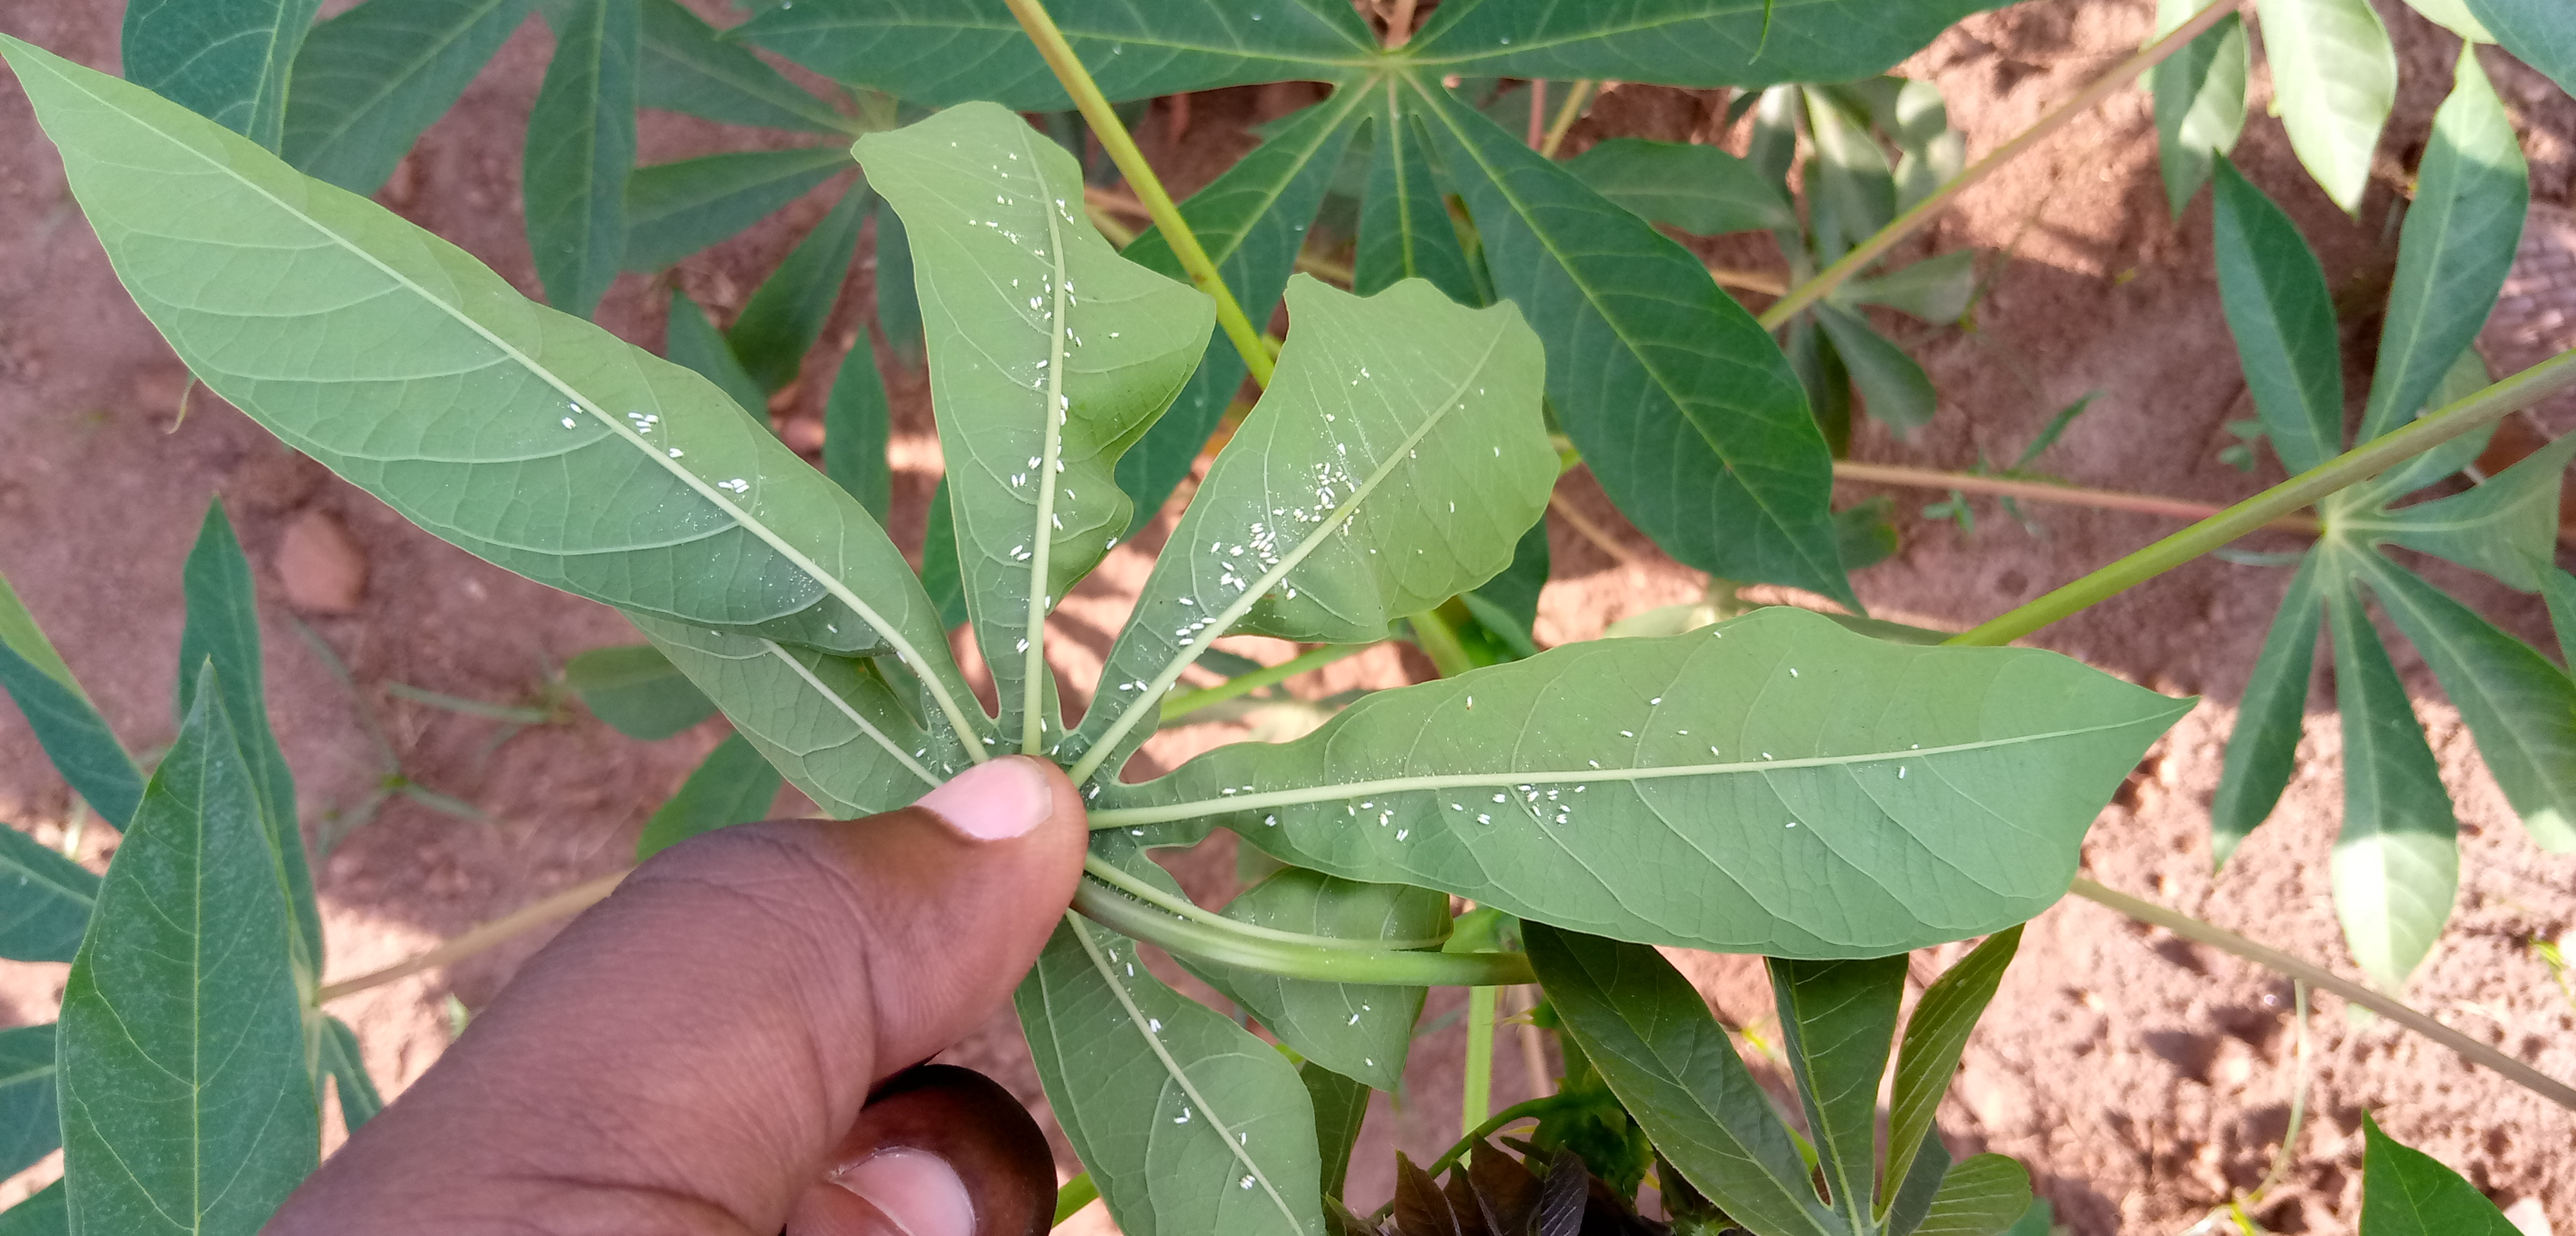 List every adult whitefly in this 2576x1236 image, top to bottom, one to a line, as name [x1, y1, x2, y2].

whitefly [1007, 196, 1015, 209]
whitefly [1054, 198, 1067, 209]
whitefly [1066, 214, 1079, 227]
whitefly [967, 218, 978, 228]
whitefly [983, 218, 999, 230]
whitefly [1010, 275, 1024, 292]
whitefly [1062, 278, 1077, 294]
whitefly [1043, 283, 1052, 295]
whitefly [1036, 294, 1045, 309]
whitefly [1066, 294, 1079, 308]
whitefly [1027, 295, 1037, 312]
whitefly [1043, 310, 1052, 324]
whitefly [1065, 325, 1074, 342]
whitefly [1107, 330, 1121, 342]
whitefly [1074, 335, 1083, 348]
whitefly [1061, 351, 1073, 360]
whitefly [1034, 358, 1050, 371]
whitefly [1030, 377, 1046, 389]
whitefly [1059, 392, 1070, 411]
whitefly [567, 402, 584, 416]
whitefly [1060, 408, 1068, 426]
whitefly [627, 411, 644, 420]
whitefly [646, 414, 661, 419]
whitefly [565, 417, 578, 429]
whitefly [644, 418, 659, 424]
whitefly [561, 419, 573, 431]
whitefly [635, 420, 652, 428]
whitefly [638, 428, 653, 435]
whitefly [1057, 434, 1065, 446]
whitefly [1335, 442, 1349, 457]
whitefly [1492, 444, 1502, 460]
whitefly [1057, 445, 1064, 458]
whitefly [668, 447, 682, 453]
whitefly [668, 453, 687, 459]
whitefly [1027, 454, 1036, 468]
whitefly [1029, 455, 1042, 472]
whitefly [1056, 459, 1068, 474]
whitefly [1323, 460, 1333, 475]
whitefly [1010, 472, 1018, 489]
whitefly [1018, 472, 1027, 487]
whitefly [1317, 472, 1328, 480]
whitefly [730, 476, 750, 488]
whitefly [729, 477, 748, 487]
whitefly [1320, 478, 1331, 486]
whitefly [717, 480, 733, 491]
whitefly [1346, 481, 1356, 494]
whitefly [734, 483, 752, 496]
whitefly [1323, 485, 1336, 498]
whitefly [1314, 486, 1322, 496]
whitefly [1065, 487, 1079, 503]
whitefly [1447, 498, 1457, 516]
whitefly [1312, 503, 1325, 511]
whitefly [1269, 506, 1286, 518]
whitefly [1052, 510, 1057, 529]
whitefly [1300, 513, 1309, 524]
whitefly [1310, 513, 1321, 523]
whitefly [1057, 519, 1065, 532]
whitefly [1341, 520, 1351, 539]
whitefly [1249, 521, 1264, 530]
whitefly [1251, 526, 1265, 534]
whitefly [1266, 530, 1276, 543]
whitefly [1255, 530, 1267, 541]
whitefly [1103, 536, 1121, 553]
whitefly [1249, 539, 1262, 549]
whitefly [1208, 539, 1222, 556]
whitefly [1256, 540, 1267, 551]
whitefly [1264, 541, 1274, 552]
whitefly [1009, 543, 1024, 557]
whitefly [1229, 544, 1243, 554]
whitefly [1231, 548, 1245, 559]
whitefly [1015, 551, 1033, 564]
whitefly [1256, 551, 1273, 559]
whitefly [1264, 557, 1281, 565]
whitefly [1219, 560, 1235, 572]
whitefly [1255, 561, 1269, 574]
whitefly [1221, 571, 1231, 583]
whitefly [1220, 576, 1235, 588]
whitefly [1280, 576, 1291, 589]
whitefly [1238, 577, 1247, 588]
whitefly [1234, 578, 1245, 593]
whitefly [1284, 588, 1300, 604]
whitefly [1285, 588, 1298, 603]
whitefly [1043, 594, 1054, 613]
whitefly [1176, 595, 1195, 607]
whitefly [1200, 615, 1218, 624]
whitefly [824, 621, 840, 637]
whitefly [1189, 623, 1207, 631]
whitefly [1173, 627, 1191, 637]
whitefly [710, 629, 725, 639]
whitefly [1712, 631, 1723, 641]
whitefly [1015, 637, 1026, 650]
whitefly [1175, 637, 1195, 647]
whitefly [1018, 641, 1030, 656]
whitefly [1788, 665, 1801, 680]
whitefly [1135, 679, 1150, 693]
whitefly [1116, 682, 1134, 692]
whitefly [1463, 694, 1475, 709]
whitefly [1647, 695, 1665, 706]
whitefly [1039, 716, 1050, 734]
whitefly [1617, 728, 1634, 739]
whitefly [1674, 728, 1689, 737]
whitefly [981, 735, 998, 747]
whitefly [1049, 742, 1061, 758]
whitefly [1909, 742, 1920, 750]
whitefly [1708, 745, 1721, 760]
whitefly [913, 745, 927, 761]
whitefly [1757, 749, 1773, 761]
whitefly [1587, 758, 1602, 770]
whitefly [941, 760, 954, 776]
whitefly [1895, 763, 1907, 782]
whitefly [1087, 783, 1102, 802]
whitefly [1240, 783, 1256, 793]
whitefly [1517, 784, 1534, 793]
whitefly [1572, 784, 1587, 794]
whitefly [1219, 786, 1237, 797]
whitefly [1526, 788, 1540, 803]
whitefly [1545, 788, 1560, 796]
whitefly [1492, 793, 1507, 798]
whitefly [1546, 795, 1559, 801]
whitefly [1490, 797, 1506, 803]
whitefly [1357, 800, 1375, 811]
whitefly [1450, 802, 1465, 813]
whitefly [1558, 802, 1573, 814]
whitefly [1346, 803, 1358, 818]
whitefly [1532, 803, 1542, 819]
whitefly [1381, 805, 1397, 816]
whitefly [1380, 812, 1390, 825]
whitefly [1555, 812, 1569, 818]
whitefly [1264, 813, 1276, 826]
whitefly [1478, 813, 1492, 821]
whitefly [1475, 816, 1491, 827]
whitefly [1378, 817, 1387, 829]
whitefly [1555, 818, 1567, 825]
whitefly [1269, 819, 1279, 829]
whitefly [1783, 820, 1801, 830]
whitefly [1129, 828, 1147, 839]
whitefly [1394, 828, 1404, 841]
whitefly [1399, 828, 1409, 843]
whitefly [1106, 946, 1119, 965]
whitefly [1125, 959, 1138, 980]
whitefly [1361, 1002, 1374, 1013]
whitefly [1346, 1011, 1360, 1028]
whitefly [1148, 1018, 1157, 1034]
whitefly [1155, 1018, 1166, 1031]
whitefly [1362, 1054, 1377, 1069]
whitefly [1183, 1106, 1193, 1119]
whitefly [1171, 1116, 1189, 1125]
whitefly [1239, 1130, 1251, 1147]
whitefly [1245, 1174, 1258, 1182]
whitefly [1240, 1177, 1255, 1190]
whitefly [1239, 1180, 1249, 1191]